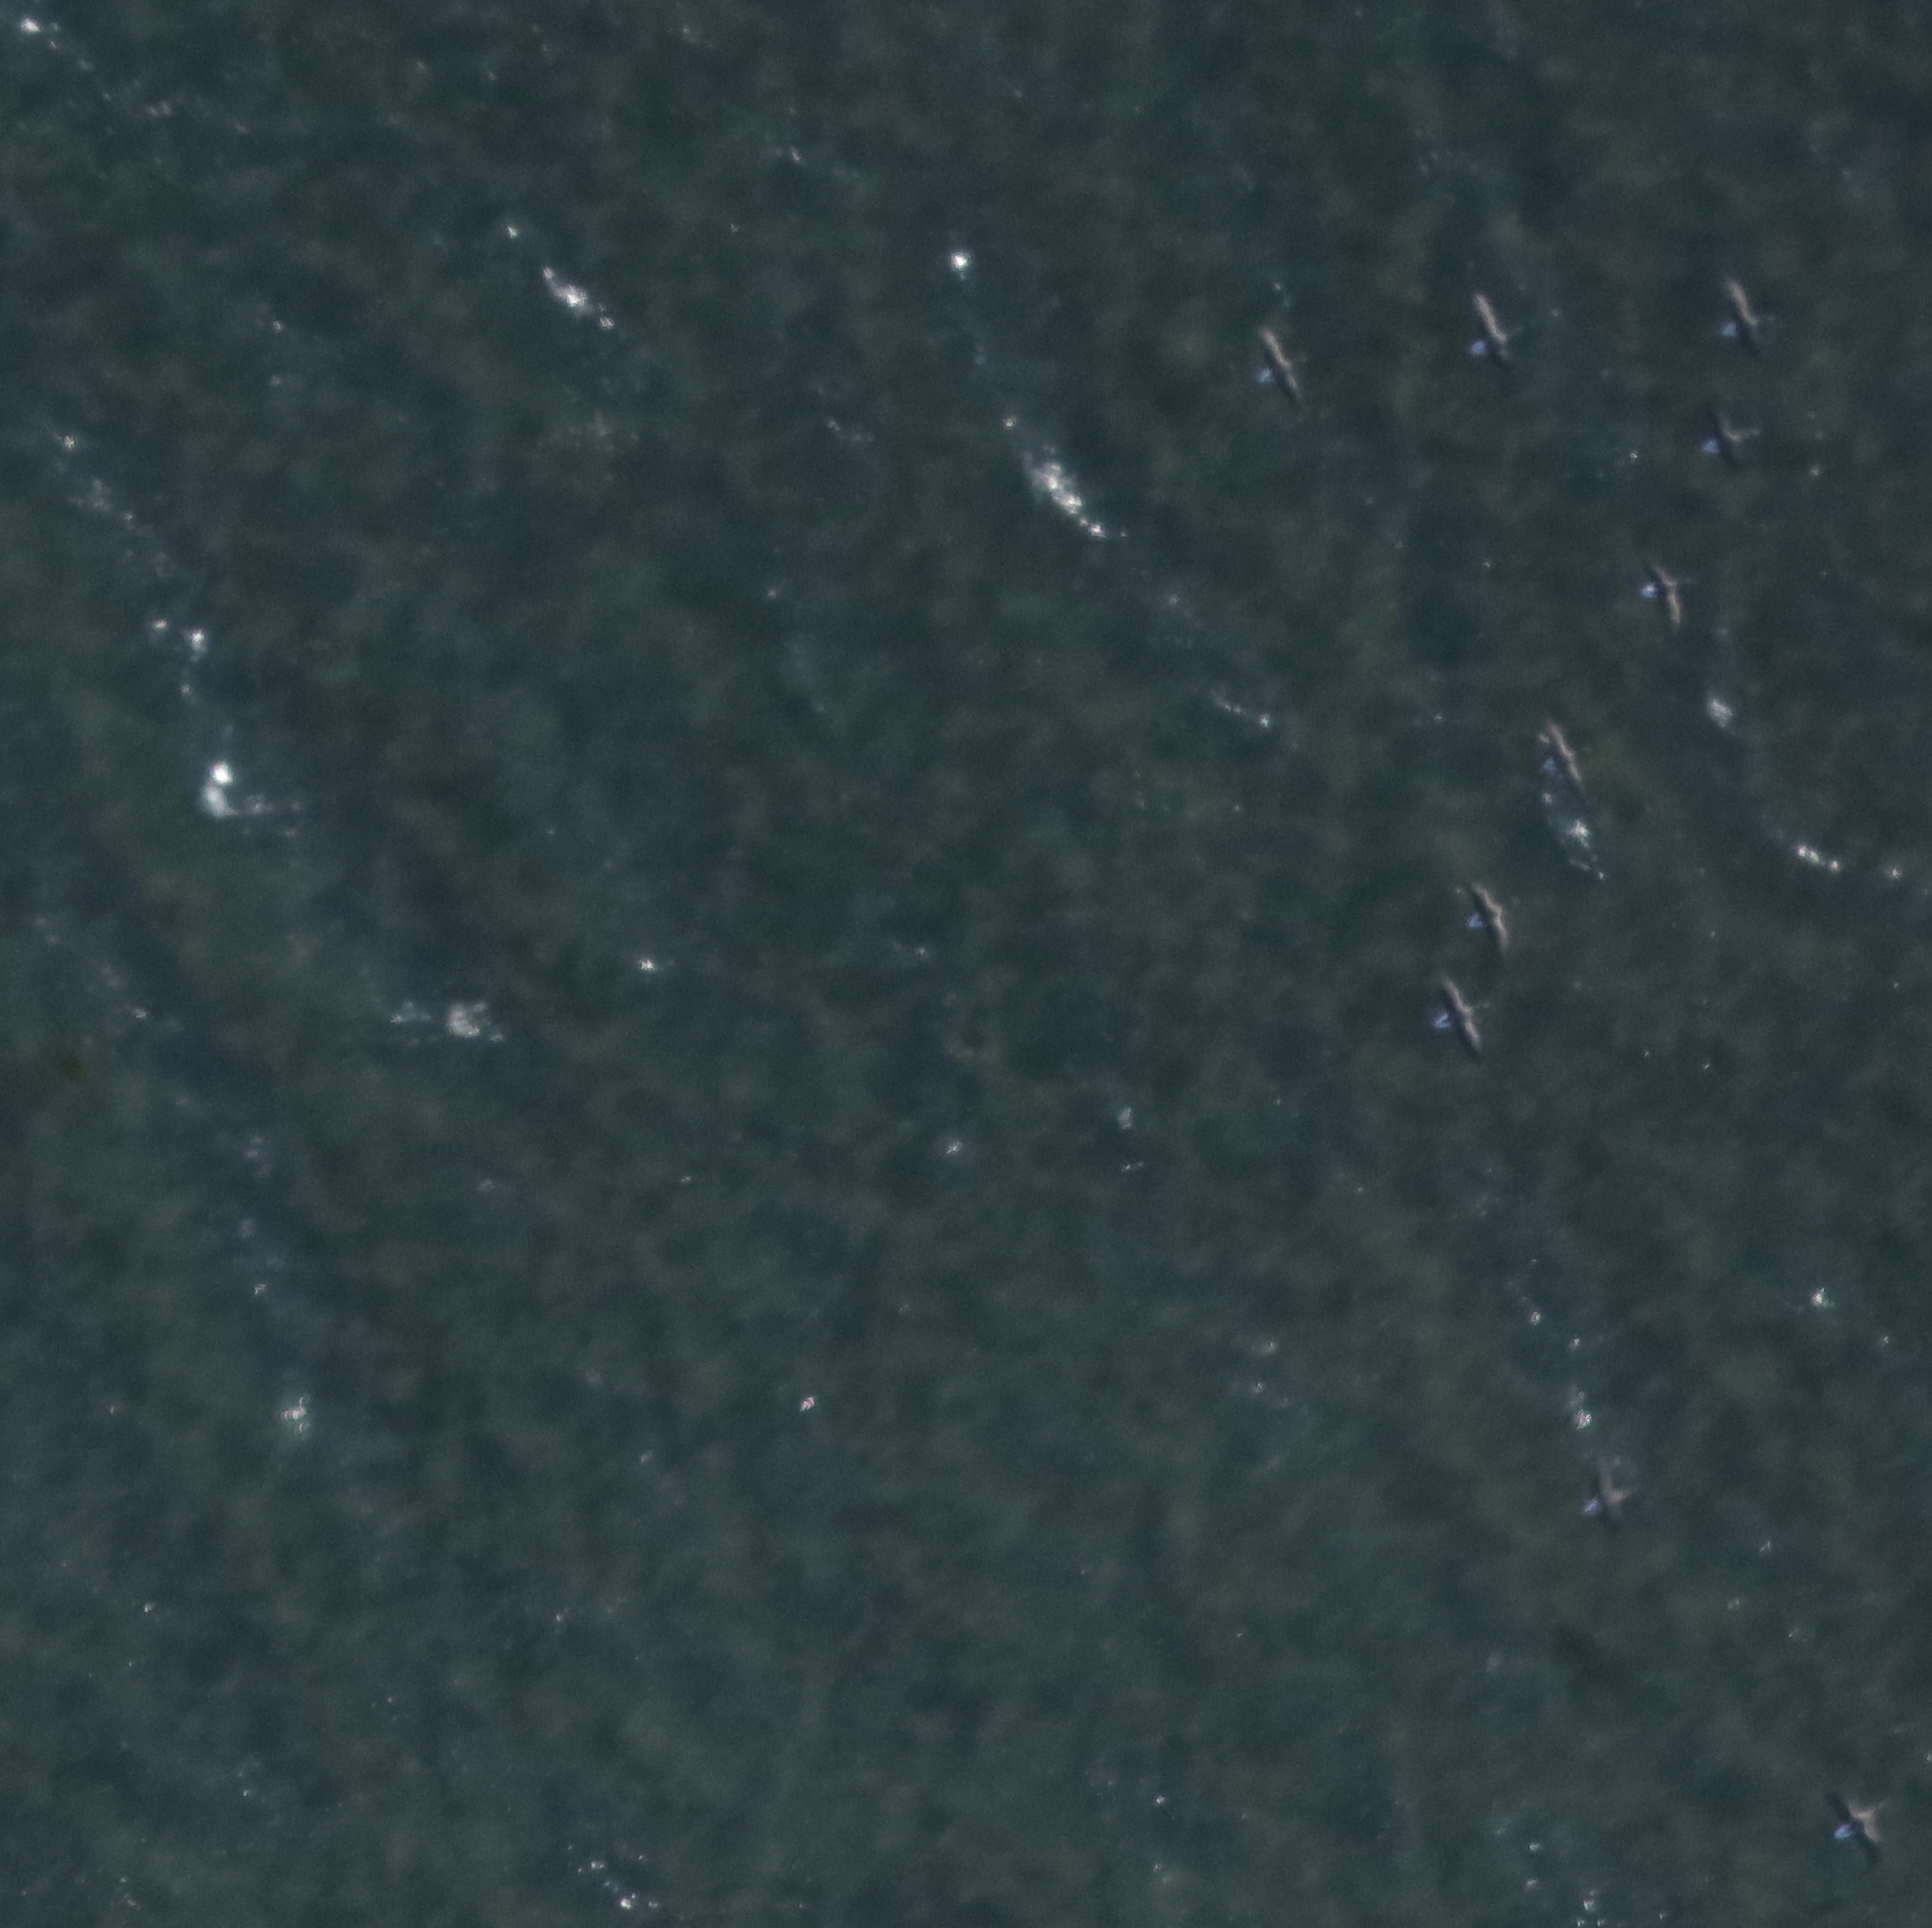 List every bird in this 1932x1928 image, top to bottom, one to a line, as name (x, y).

brant (1745, 327)
brant (1494, 340)
brant (1277, 367)
brant (1728, 442)
brant (1667, 587)
brant (1567, 762)
brant (1491, 917)
brant (1462, 1014)
brant (1609, 1502)
brant (1858, 1822)